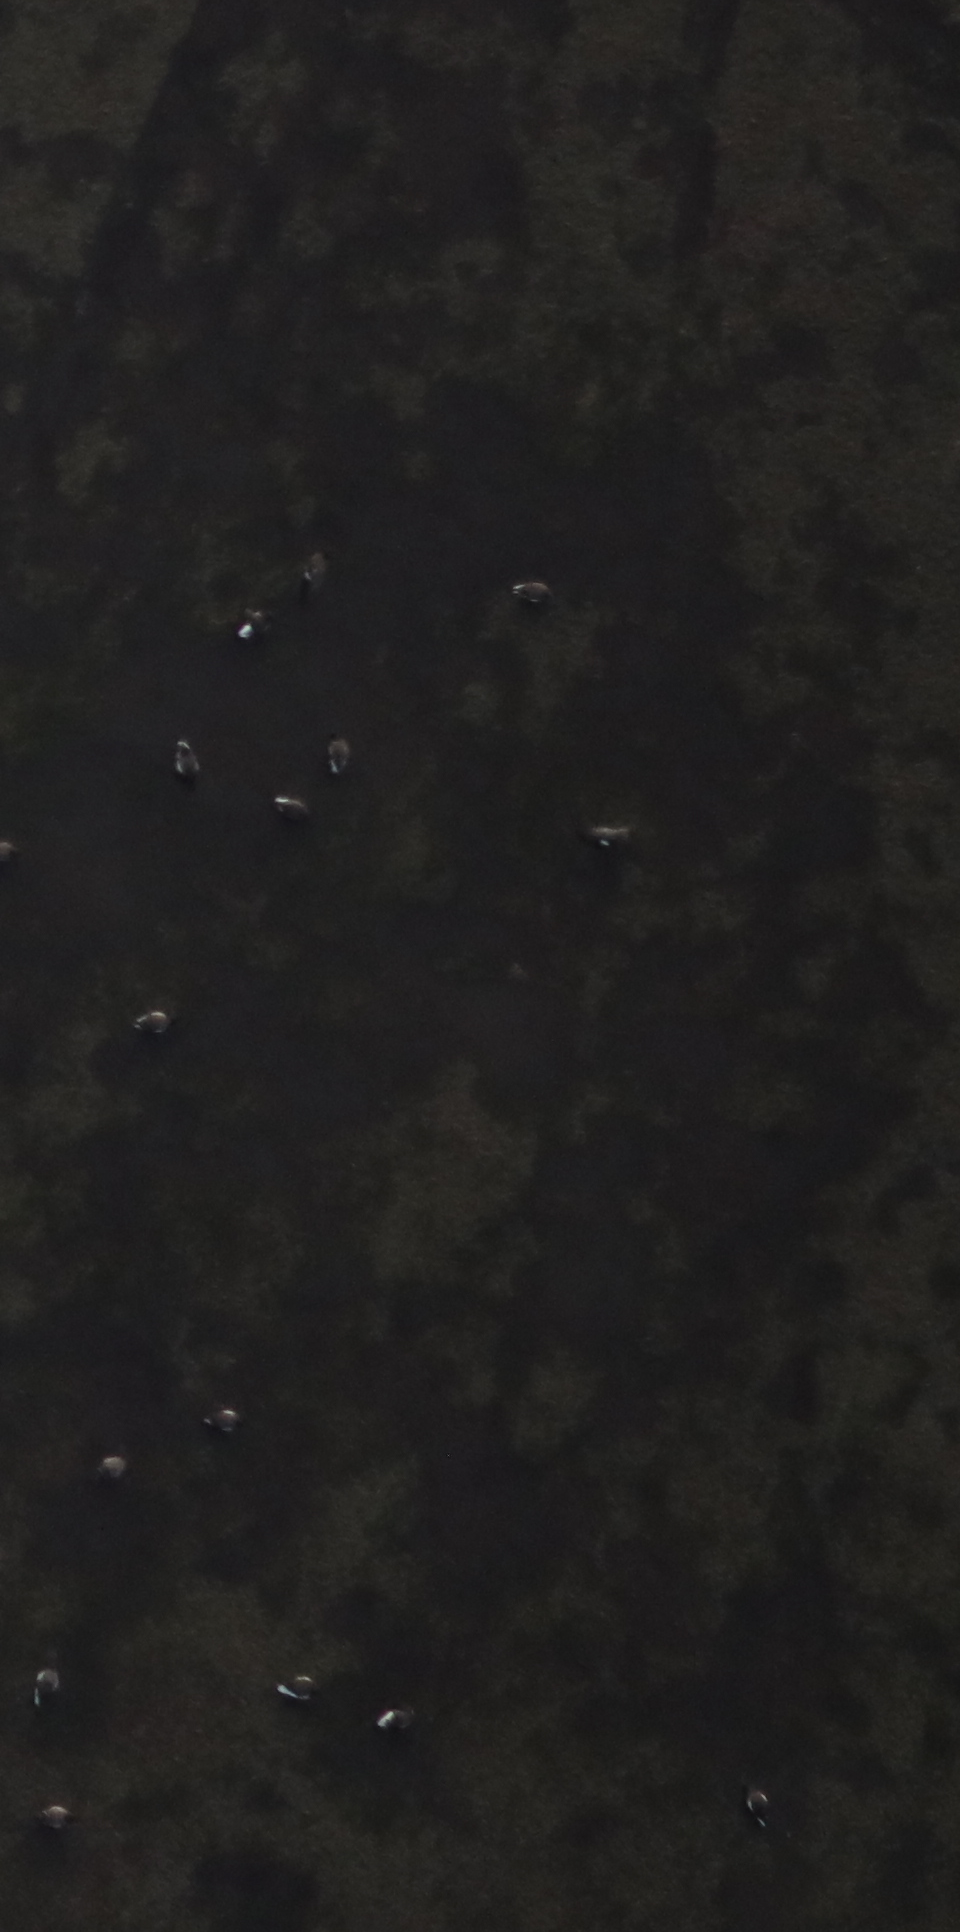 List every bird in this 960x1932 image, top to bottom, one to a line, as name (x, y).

brant (318, 562)
brant (534, 586)
brant (250, 633)
brant (339, 753)
brant (186, 759)
brant (288, 801)
brant (607, 832)
brant (2, 849)
brant (156, 1021)
brant (223, 1421)
brant (112, 1469)
brant (48, 1687)
brant (299, 1689)
brant (395, 1717)
brant (759, 1805)
brant (58, 1819)